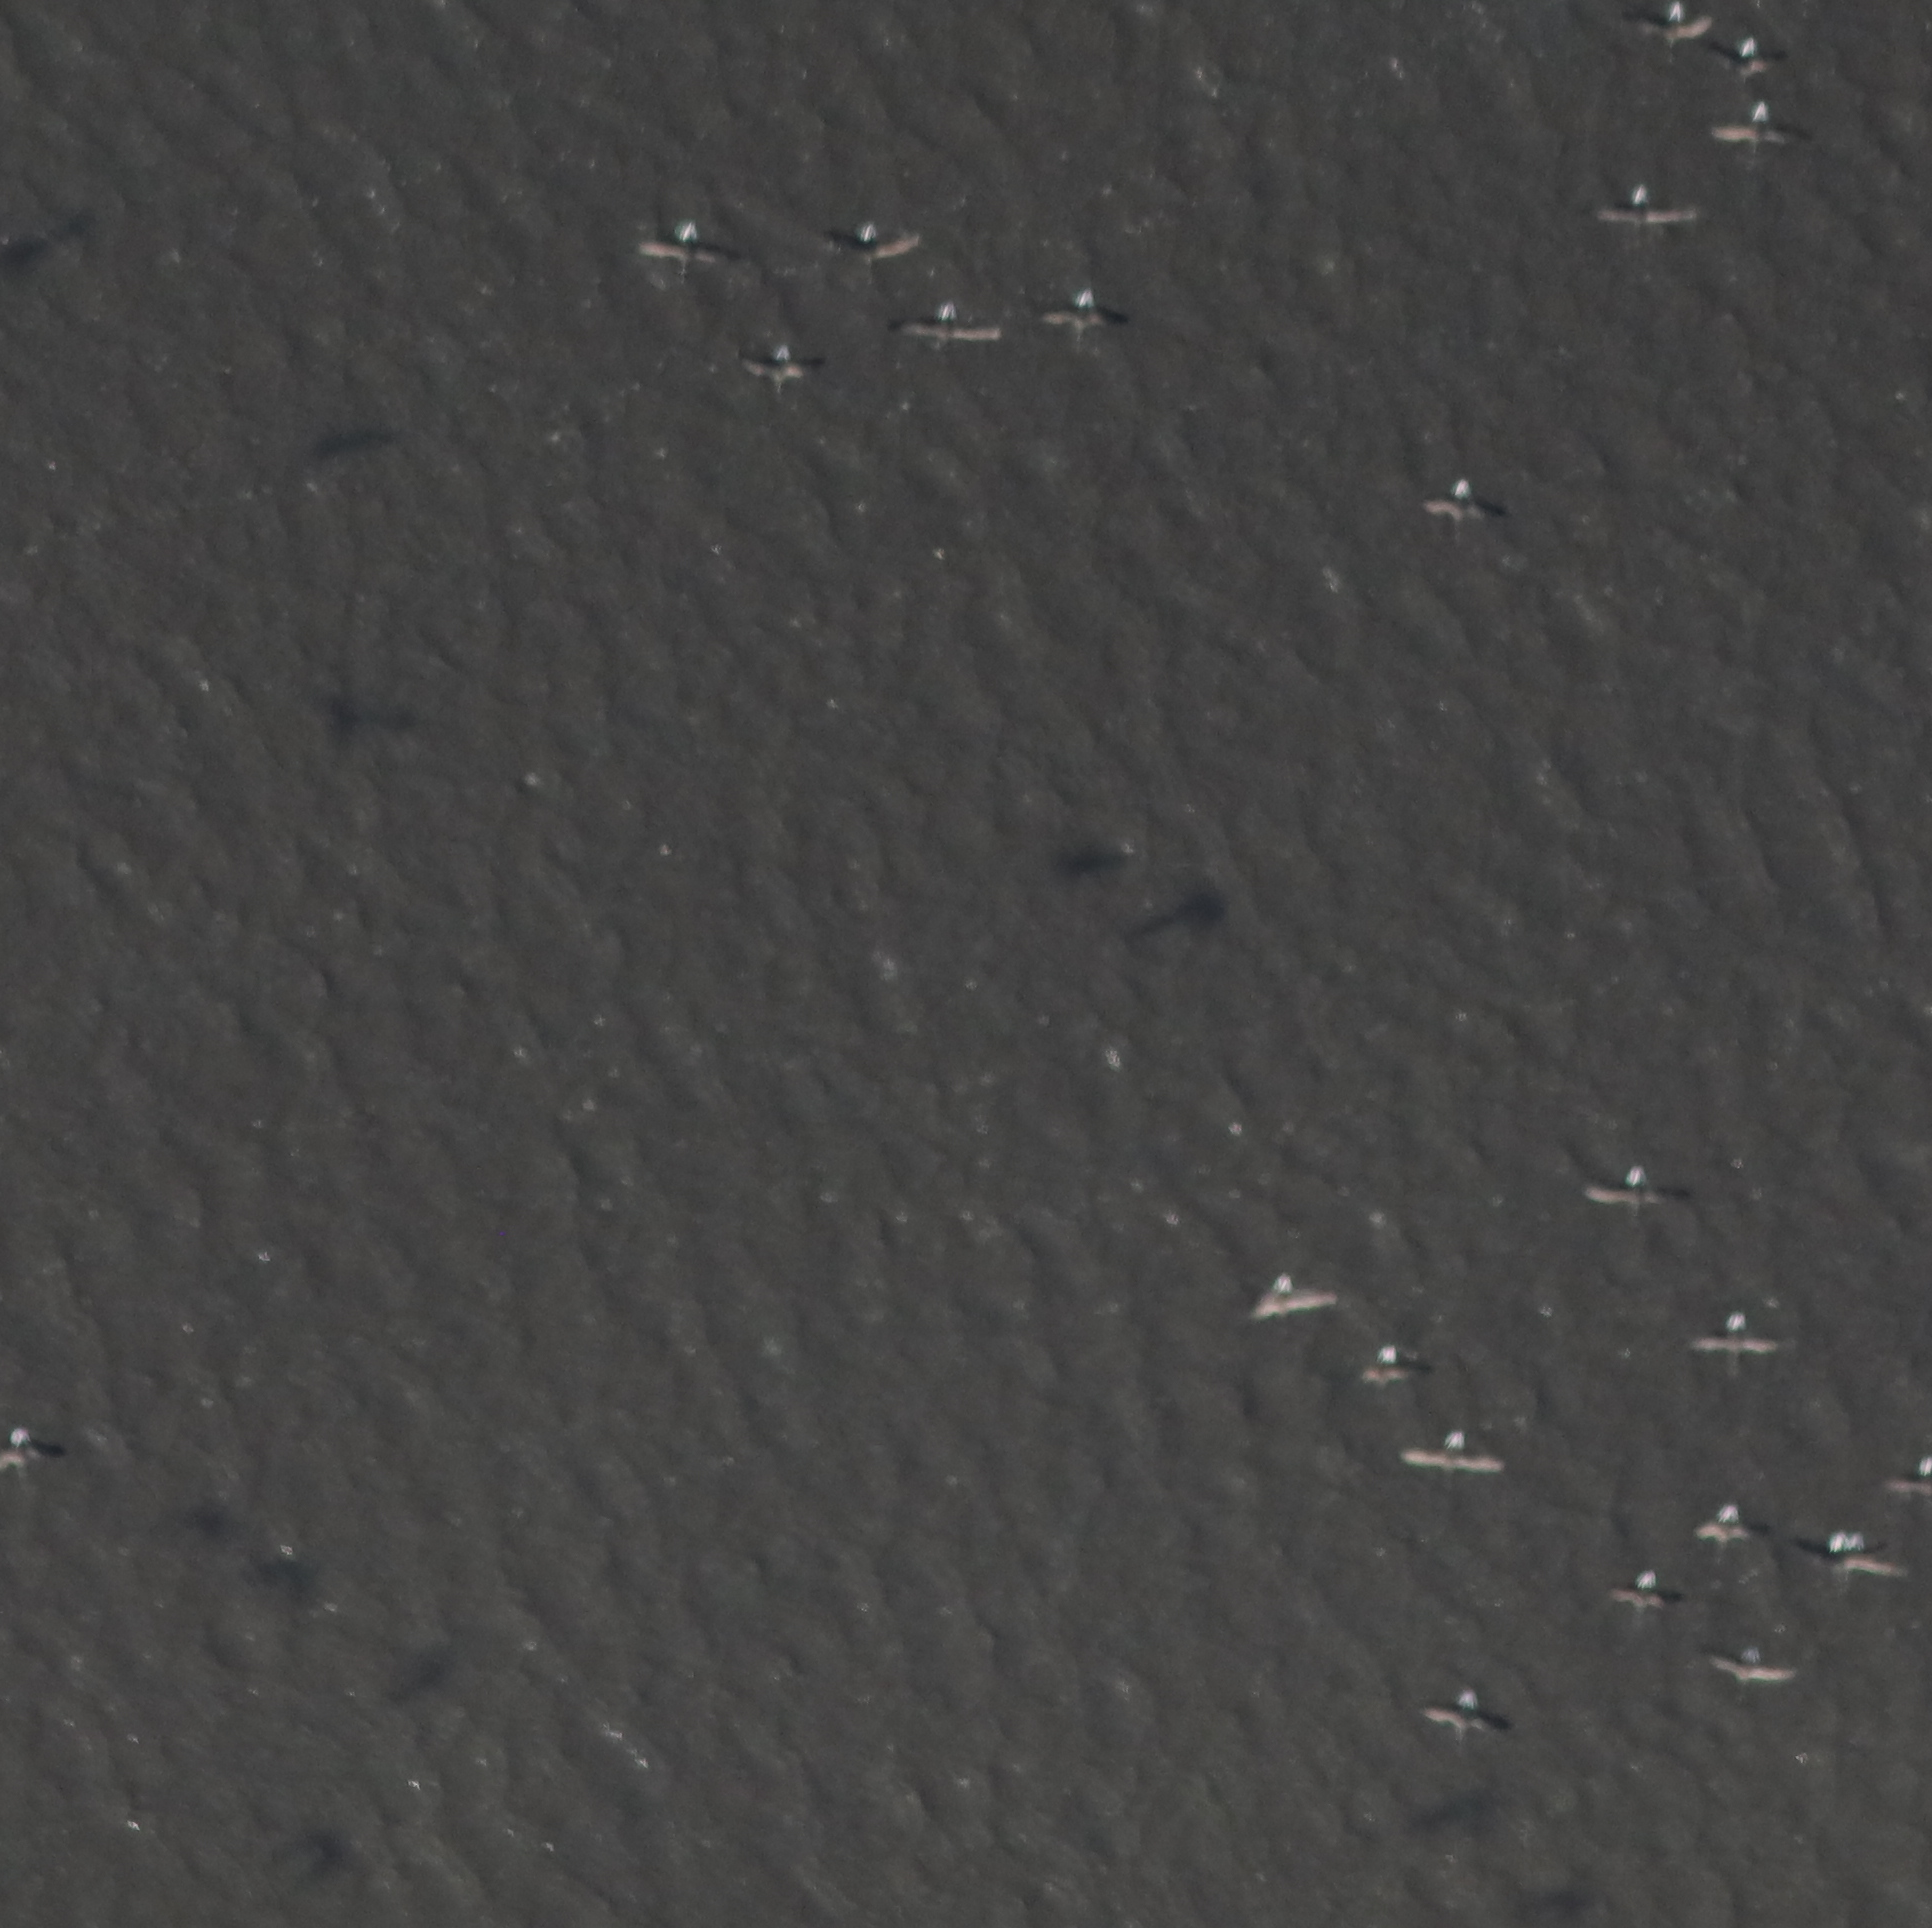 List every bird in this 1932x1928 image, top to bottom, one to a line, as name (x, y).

brant (1671, 29)
brant (1747, 63)
brant (1757, 137)
brant (1645, 216)
brant (872, 245)
brant (682, 249)
brant (1086, 318)
brant (944, 326)
brant (782, 371)
brant (1464, 509)
brant (1624, 1188)
brant (1287, 1300)
brant (1734, 1344)
brant (1391, 1373)
brant (19, 1456)
brant (1450, 1462)
brant (1929, 1485)
brant (1731, 1531)
brant (1841, 1567)
brant (1641, 1600)
brant (1741, 1668)
brant (1464, 1717)